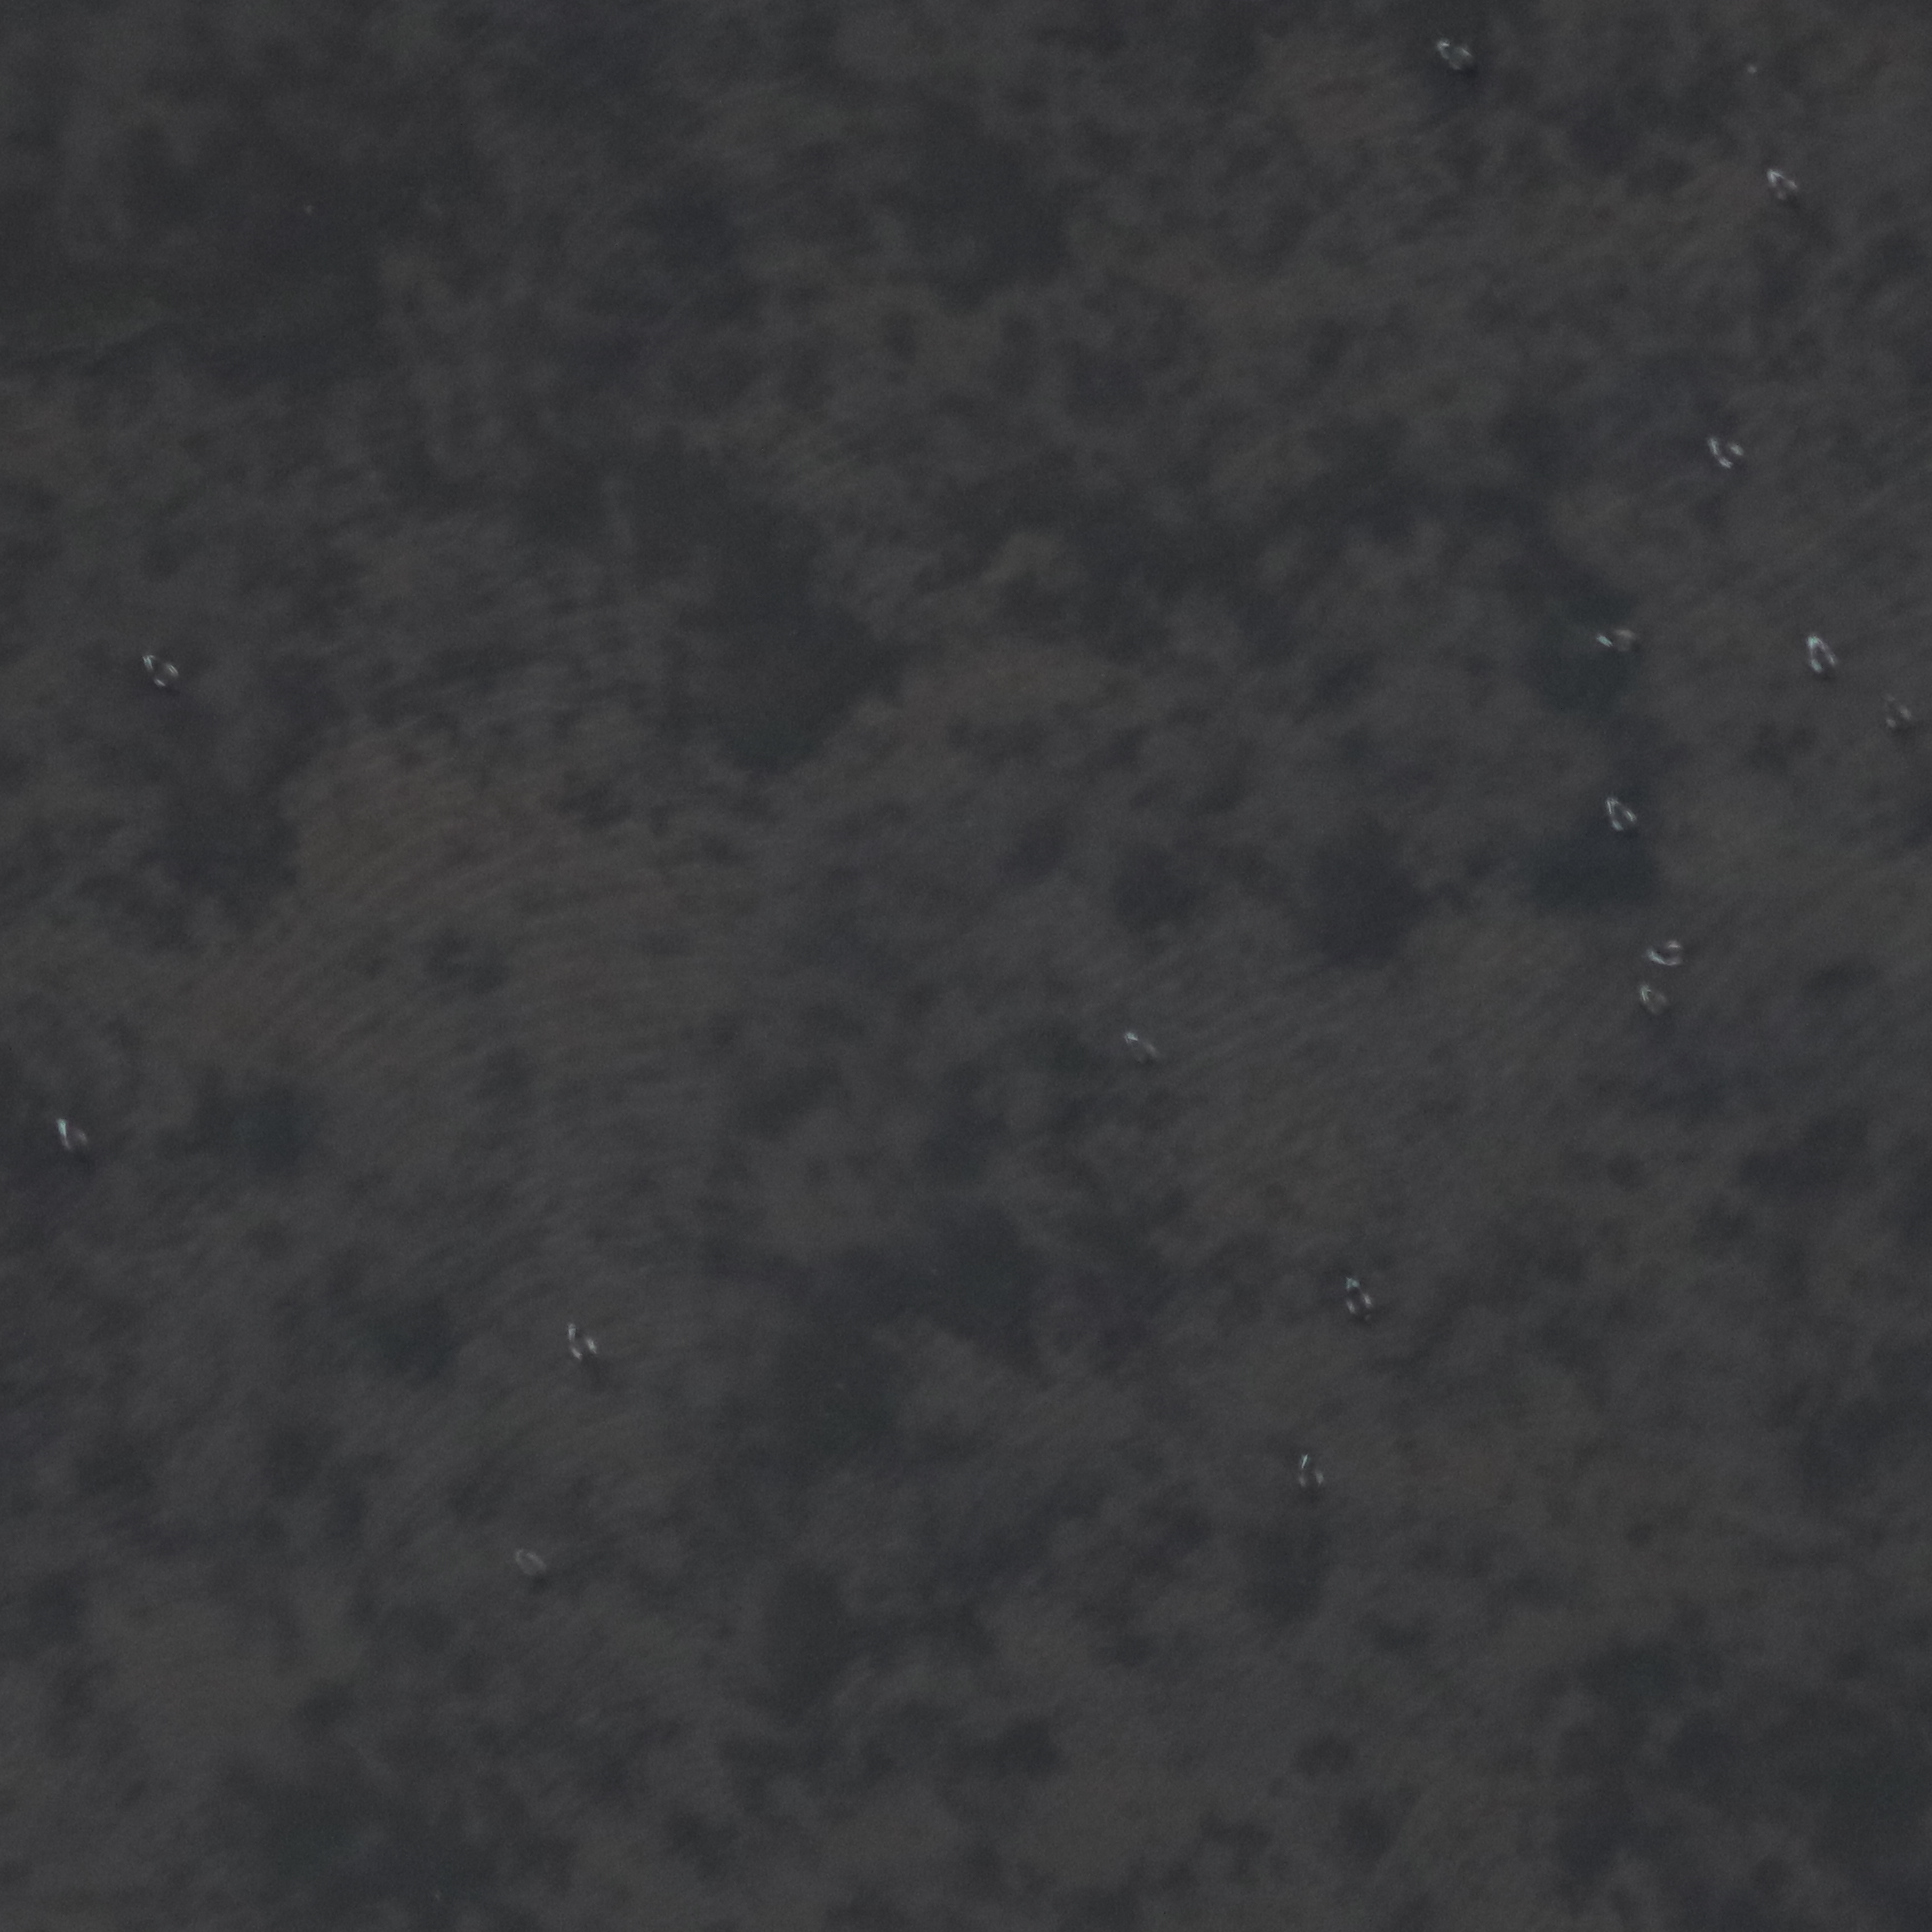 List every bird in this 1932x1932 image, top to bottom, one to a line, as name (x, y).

brant (1447, 53)
brant (1780, 187)
brant (1730, 450)
brant (1619, 642)
brant (1823, 658)
brant (160, 677)
brant (1898, 720)
brant (1621, 815)
brant (1663, 951)
brant (1650, 997)
brant (1147, 1047)
brant (72, 1136)
brant (1358, 1302)
brant (586, 1345)
brant (1305, 1469)
brant (533, 1568)